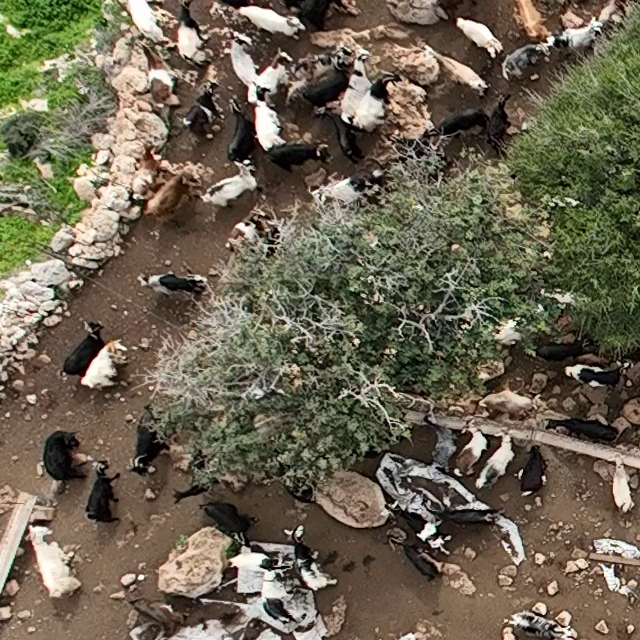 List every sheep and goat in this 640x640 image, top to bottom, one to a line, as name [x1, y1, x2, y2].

goat [288, 0, 344, 29]
goat [177, 1, 211, 63]
goat [386, 1, 448, 24]
goat [515, 1, 550, 38]
goat [125, 2, 165, 41]
goat [236, 7, 304, 38]
goat [562, 17, 602, 48]
goat [456, 18, 503, 58]
goat [230, 32, 257, 83]
goat [501, 35, 556, 78]
goat [293, 45, 353, 78]
goat [341, 46, 369, 125]
goat [423, 46, 488, 90]
goat [256, 49, 292, 92]
goat [355, 72, 401, 131]
goat [184, 81, 218, 136]
goat [253, 84, 287, 151]
goat [487, 93, 510, 143]
goat [227, 97, 256, 161]
goat [315, 109, 365, 163]
goat [423, 109, 487, 137]
goat [386, 133, 448, 166]
goat [130, 141, 156, 199]
goat [267, 142, 329, 172]
goat [201, 159, 257, 209]
goat [484, 165, 524, 221]
goat [145, 170, 196, 224]
goat [311, 171, 371, 207]
goat [135, 272, 206, 296]
goat [539, 287, 593, 309]
goat [494, 303, 545, 346]
goat [63, 321, 102, 376]
goat [537, 335, 599, 359]
goat [81, 339, 127, 389]
goat [472, 358, 503, 381]
goat [567, 361, 631, 388]
goat [481, 391, 542, 411]
goat [129, 405, 163, 475]
goat [424, 414, 455, 470]
goat [453, 418, 489, 477]
goat [544, 418, 617, 442]
goat [45, 430, 86, 479]
goat [476, 433, 515, 488]
goat [519, 445, 544, 491]
goat [609, 453, 633, 511]
goat [85, 459, 119, 523]
goat [277, 472, 315, 503]
goat [172, 485, 210, 503]
goat [421, 500, 504, 528]
goat [198, 502, 258, 546]
goat [385, 505, 438, 543]
goat [26, 524, 82, 599]
goat [282, 525, 338, 590]
goat [388, 534, 437, 580]
goat [226, 550, 275, 571]
goat [261, 559, 296, 623]
goat [125, 593, 177, 629]
goat [509, 612, 577, 639]